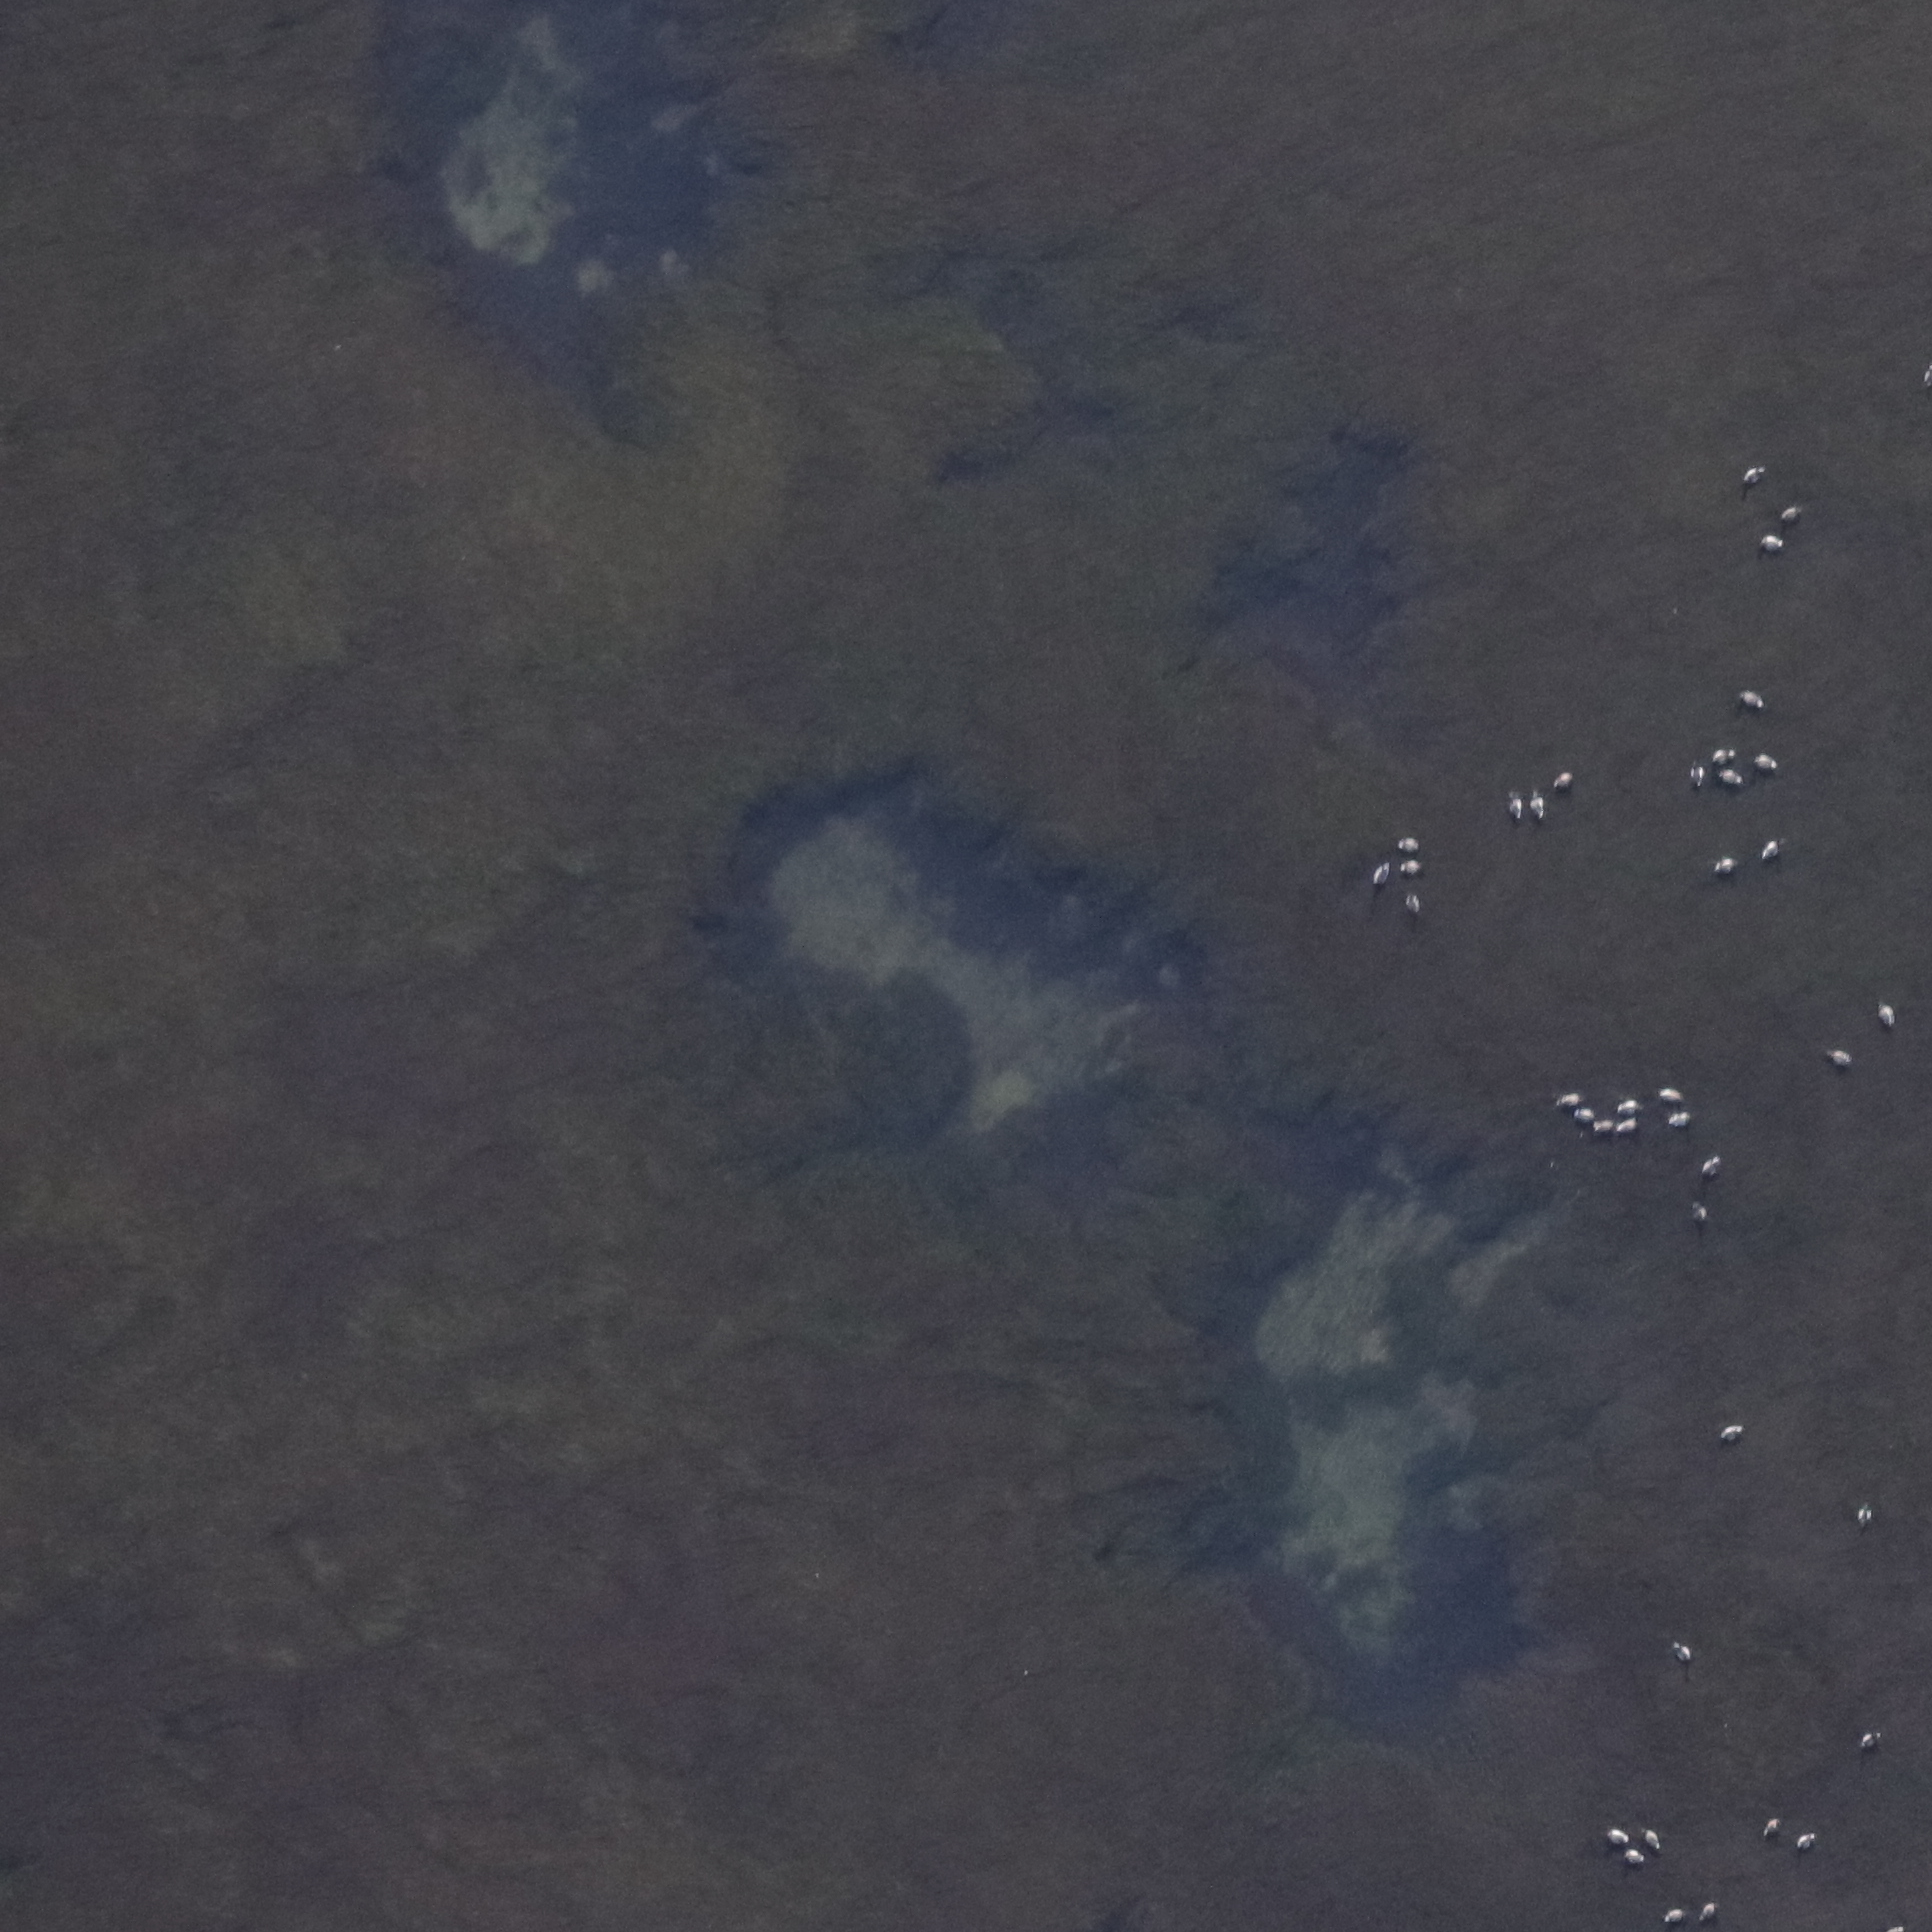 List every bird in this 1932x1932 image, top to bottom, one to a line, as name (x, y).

brant (1931, 376)
brant (1753, 476)
brant (1790, 516)
brant (1772, 547)
brant (1752, 696)
brant (1723, 756)
brant (1764, 765)
brant (1697, 775)
brant (1728, 776)
brant (1565, 783)
brant (1515, 806)
brant (1541, 808)
brant (1409, 845)
brant (1771, 851)
brant (1725, 866)
brant (1412, 868)
brant (1379, 876)
brant (1414, 905)
brant (1889, 1016)
brant (1840, 1055)
brant (1668, 1092)
brant (1568, 1094)
brant (1635, 1106)
brant (1590, 1112)
brant (1678, 1121)
brant (1627, 1127)
brant (1603, 1128)
brant (1713, 1166)
brant (1702, 1221)
brant (1732, 1432)
brant (1868, 1518)
brant (1682, 1654)
brant (1878, 1738)
brant (1765, 1833)
brant (1618, 1835)
brant (1807, 1840)
brant (1646, 1841)
brant (1634, 1859)
brant (1709, 1915)
brant (1675, 1923)